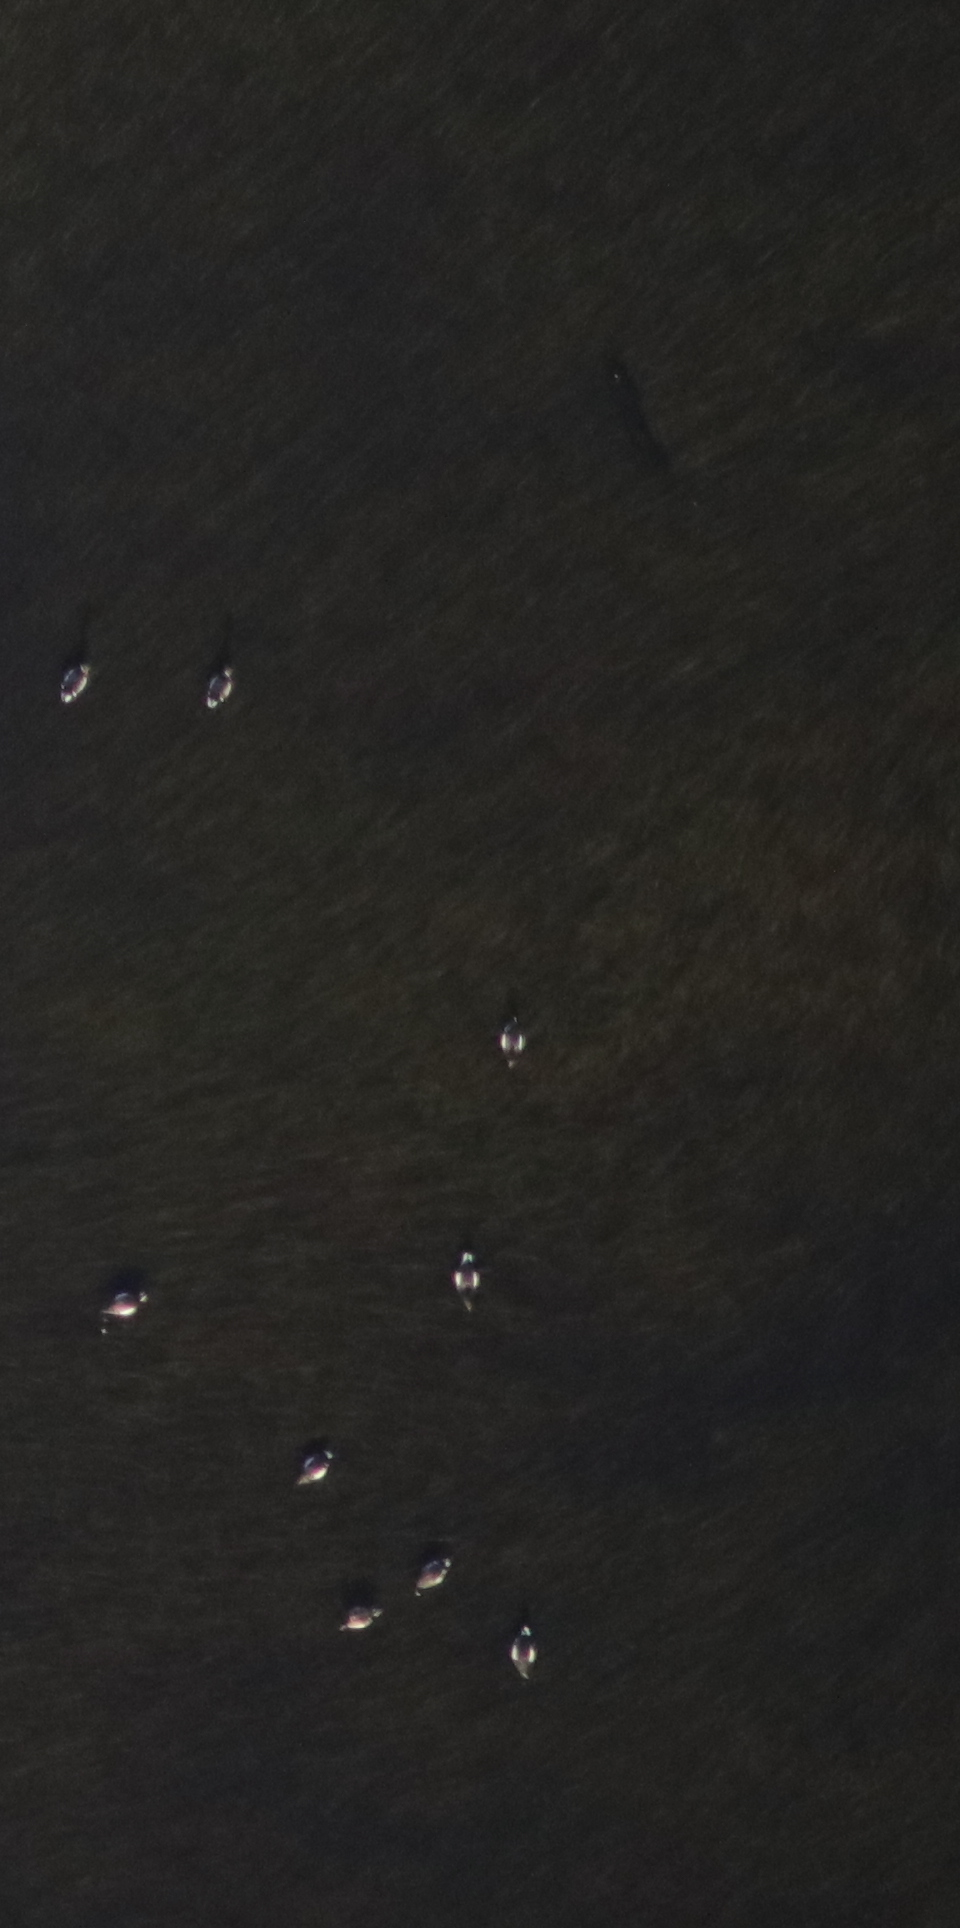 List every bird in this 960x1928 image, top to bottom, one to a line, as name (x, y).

brant (74, 681)
brant (220, 686)
brant (512, 1041)
brant (467, 1279)
brant (126, 1303)
brant (315, 1467)
brant (431, 1575)
brant (363, 1616)
brant (524, 1649)